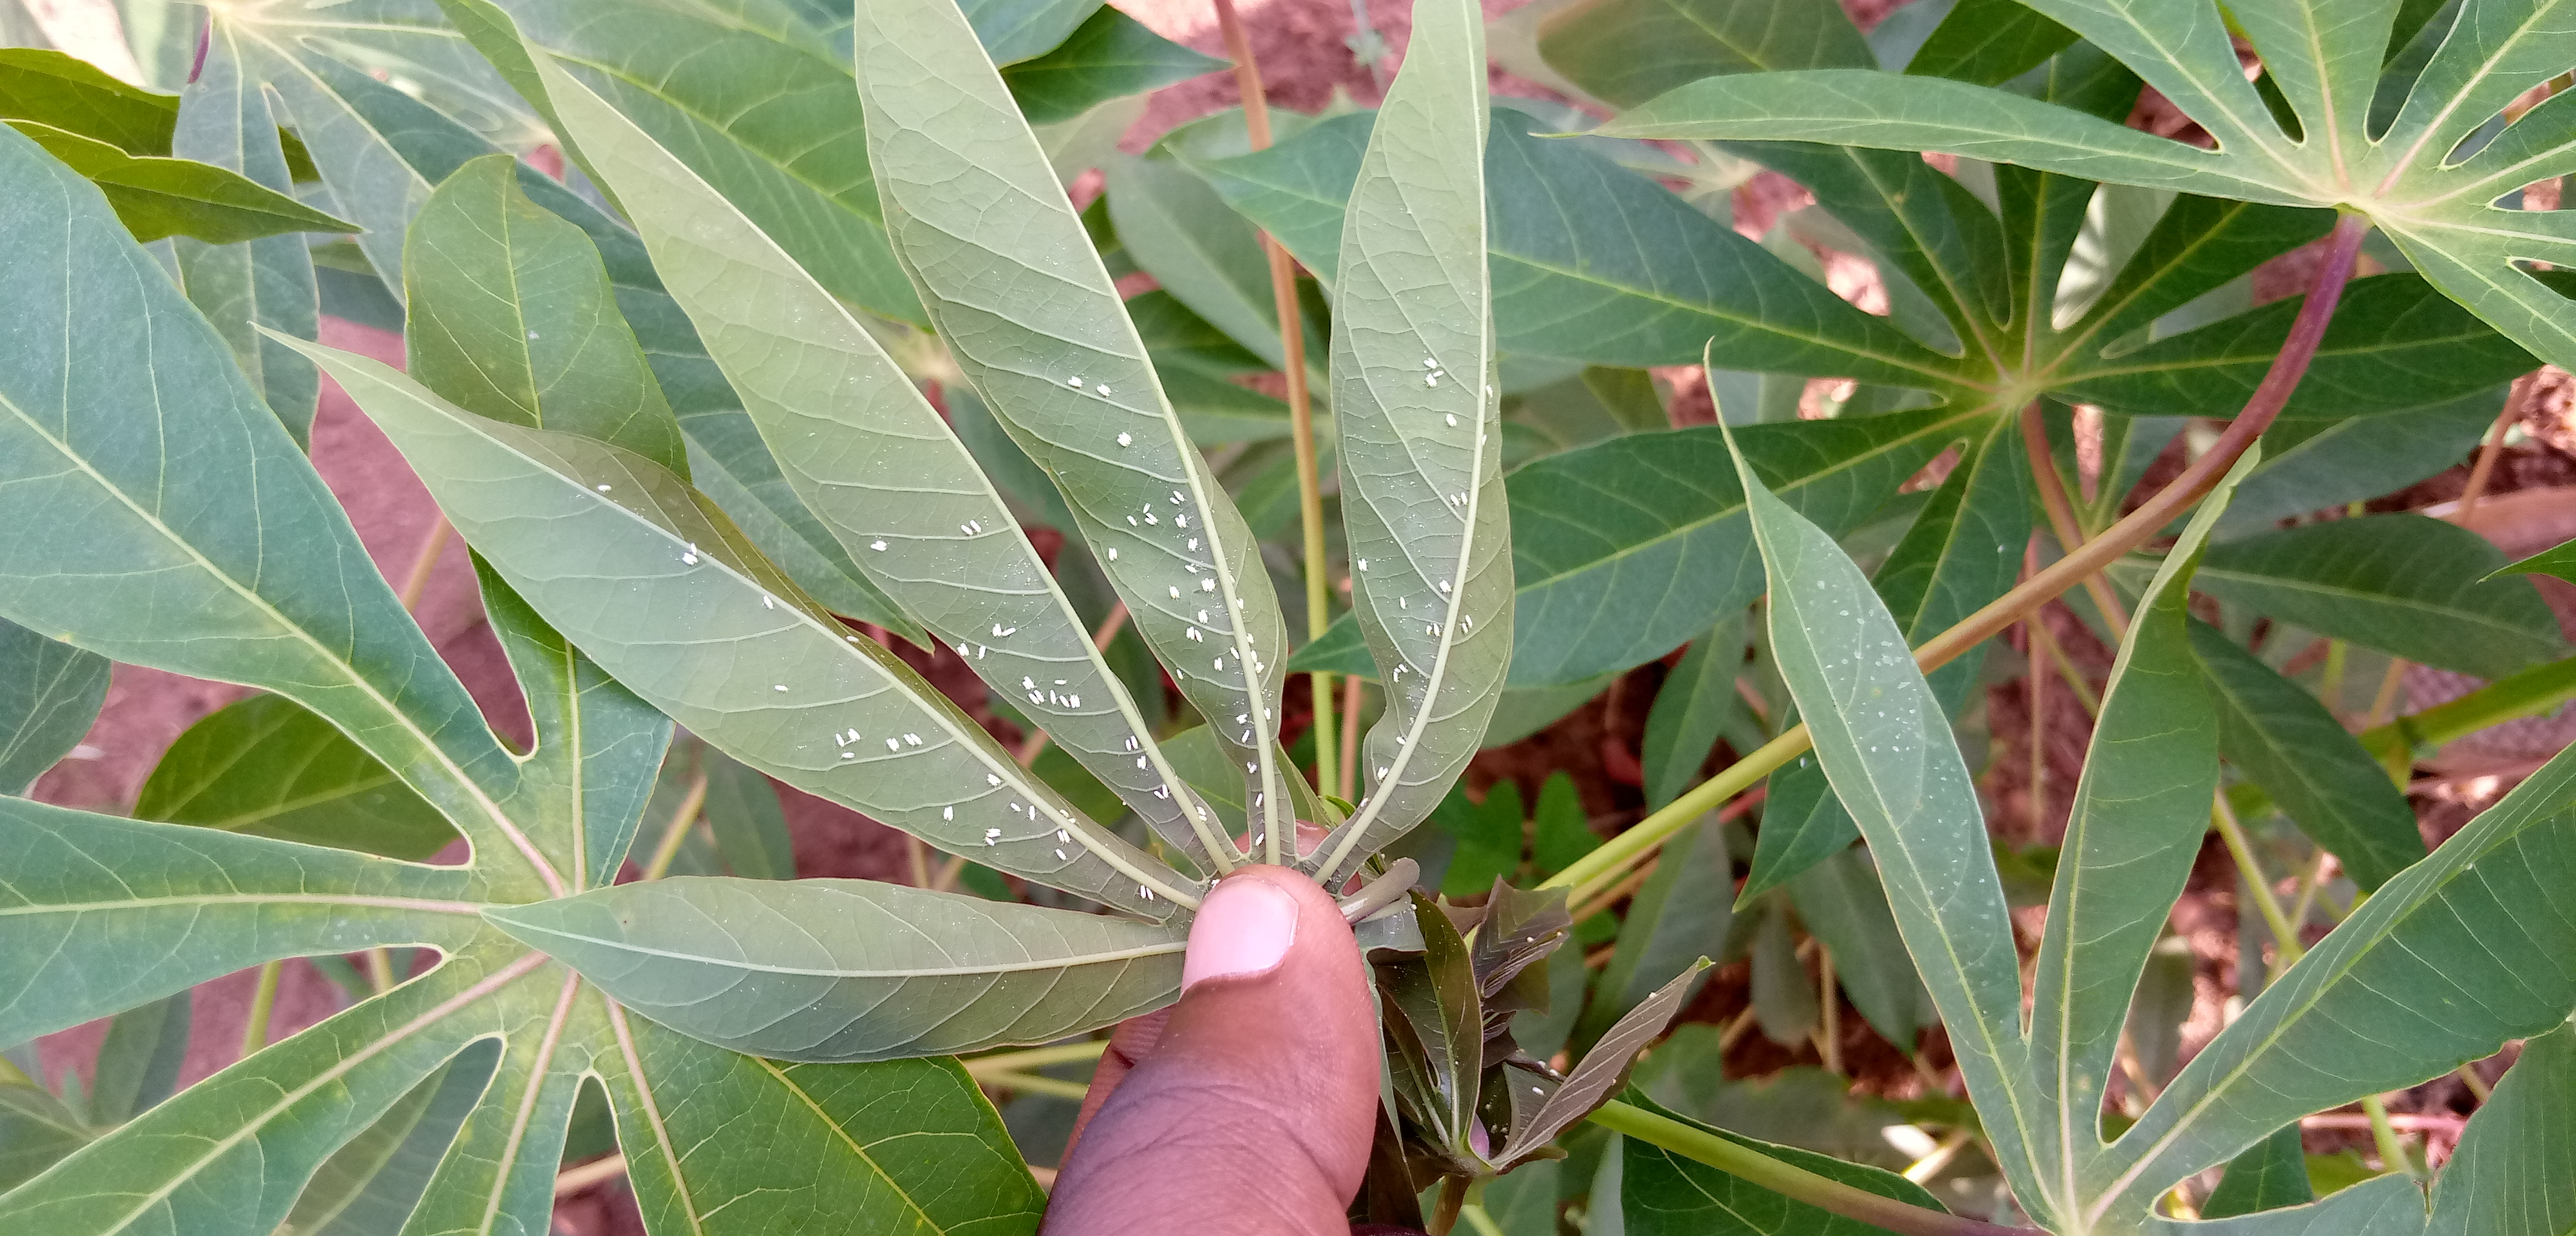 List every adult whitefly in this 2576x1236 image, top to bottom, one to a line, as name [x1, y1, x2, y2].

whitefly [1427, 357, 1439, 367]
whitefly [1422, 359, 1436, 370]
whitefly [1431, 368, 1446, 378]
whitefly [1426, 373, 1438, 387]
whitefly [1070, 375, 1084, 383]
whitefly [1424, 377, 1434, 388]
whitefly [1067, 379, 1082, 388]
whitefly [1101, 383, 1113, 395]
whitefly [1095, 384, 1110, 397]
whitefly [1485, 384, 1496, 400]
whitefly [1447, 413, 1457, 429]
whitefly [1445, 415, 1454, 429]
whitefly [1122, 431, 1132, 442]
whitefly [1117, 433, 1132, 446]
whitefly [1116, 437, 1128, 449]
whitefly [595, 483, 615, 494]
whitefly [1171, 488, 1187, 503]
whitefly [1461, 490, 1472, 507]
whitefly [1448, 493, 1461, 508]
whitefly [1168, 496, 1181, 506]
whitefly [1141, 501, 1153, 514]
whitefly [1145, 510, 1159, 524]
whitefly [1178, 512, 1188, 529]
whitefly [1126, 514, 1141, 529]
whitefly [1173, 516, 1182, 530]
whitefly [1142, 517, 1156, 527]
whitefly [969, 518, 983, 534]
whitefly [960, 523, 974, 538]
whitefly [1192, 536, 1198, 551]
whitefly [1186, 537, 1192, 552]
whitefly [875, 539, 888, 547]
whitefly [689, 541, 700, 556]
whitefly [869, 543, 887, 552]
whitefly [1107, 546, 1114, 563]
whitefly [1113, 547, 1119, 561]
whitefly [683, 551, 699, 565]
whitefly [681, 556, 694, 567]
whitefly [1361, 557, 1370, 573]
whitefly [1356, 558, 1362, 574]
whitefly [1184, 563, 1199, 576]
whitefly [1205, 576, 1213, 594]
whitefly [1208, 576, 1218, 591]
whitefly [1200, 577, 1208, 594]
whitefly [1442, 579, 1455, 594]
whitefly [1437, 581, 1448, 594]
whitefly [1169, 585, 1176, 600]
whitefly [1173, 585, 1182, 599]
whitefly [761, 594, 776, 611]
whitefly [1398, 594, 1408, 611]
whitefly [1235, 596, 1247, 610]
whitefly [1200, 608, 1210, 625]
whitefly [1197, 609, 1204, 624]
whitefly [1464, 613, 1476, 630]
whitefly [995, 621, 1003, 637]
whitefly [1432, 621, 1441, 638]
whitefly [1460, 621, 1470, 635]
whitefly [1189, 623, 1195, 642]
whitefly [1424, 623, 1434, 639]
whitefly [991, 625, 998, 638]
whitefly [1002, 626, 1017, 638]
whitefly [1186, 626, 1189, 641]
whitefly [1194, 628, 1204, 644]
whitefly [1244, 631, 1258, 644]
whitefly [844, 633, 862, 644]
whitefly [960, 642, 972, 657]
whitefly [976, 643, 989, 660]
whitefly [1228, 644, 1241, 661]
whitefly [956, 645, 966, 658]
whitefly [1249, 648, 1260, 662]
whitefly [1217, 656, 1224, 673]
whitefly [1213, 657, 1218, 672]
whitefly [1254, 662, 1262, 670]
whitefly [1397, 662, 1411, 675]
whitefly [1258, 663, 1264, 675]
whitefly [1173, 666, 1187, 682]
whitefly [1392, 666, 1401, 674]
whitefly [1392, 671, 1400, 684]
whitefly [1023, 675, 1036, 689]
whitefly [1052, 677, 1068, 687]
whitefly [1021, 680, 1031, 691]
whitefly [772, 682, 790, 693]
whitefly [1049, 688, 1058, 706]
whitefly [1034, 689, 1047, 704]
whitefly [1027, 692, 1042, 707]
whitefly [1070, 692, 1075, 710]
whitefly [1058, 693, 1070, 709]
whitefly [1075, 693, 1083, 710]
whitefly [1262, 706, 1274, 722]
whitefly [1235, 712, 1249, 722]
whitefly [1237, 718, 1249, 726]
whitefly [849, 727, 862, 741]
whitefly [1239, 728, 1253, 745]
whitefly [846, 729, 856, 742]
whitefly [833, 730, 846, 749]
whitefly [909, 731, 925, 746]
whitefly [902, 733, 916, 747]
whitefly [1130, 734, 1140, 751]
whitefly [1396, 735, 1408, 747]
whitefly [891, 736, 903, 750]
whitefly [885, 737, 898, 753]
whitefly [1124, 738, 1133, 753]
whitefly [838, 750, 857, 760]
whitefly [1141, 754, 1148, 772]
whitefly [1135, 756, 1141, 770]
whitefly [1245, 760, 1251, 769]
whitefly [1248, 763, 1258, 775]
whitefly [1379, 765, 1389, 782]
whitefly [1377, 765, 1383, 778]
whitefly [987, 772, 1003, 785]
whitefly [987, 777, 998, 788]
whitefly [1160, 782, 1170, 799]
whitefly [1152, 790, 1166, 801]
whitefly [1253, 791, 1264, 809]
whitefly [1359, 796, 1371, 809]
whitefly [1009, 801, 1022, 814]
whitefly [1028, 802, 1037, 823]
whitefly [948, 803, 955, 823]
whitefly [1195, 804, 1207, 811]
whitefly [942, 805, 948, 821]
whitefly [1058, 807, 1071, 818]
whitefly [1197, 810, 1208, 816]
whitefly [1197, 814, 1211, 824]
whitefly [1067, 816, 1077, 825]
whitefly [987, 826, 1002, 832]
whitefly [1062, 827, 1072, 845]
whitefly [1056, 829, 1065, 844]
whitefly [1253, 831, 1267, 848]
whitefly [985, 832, 1001, 838]
whitefly [984, 836, 996, 848]
whitefly [1054, 847, 1068, 862]
whitefly [1139, 883, 1146, 901]
whitefly [1145, 886, 1155, 903]
whitefly [1530, 1084, 1548, 1096]